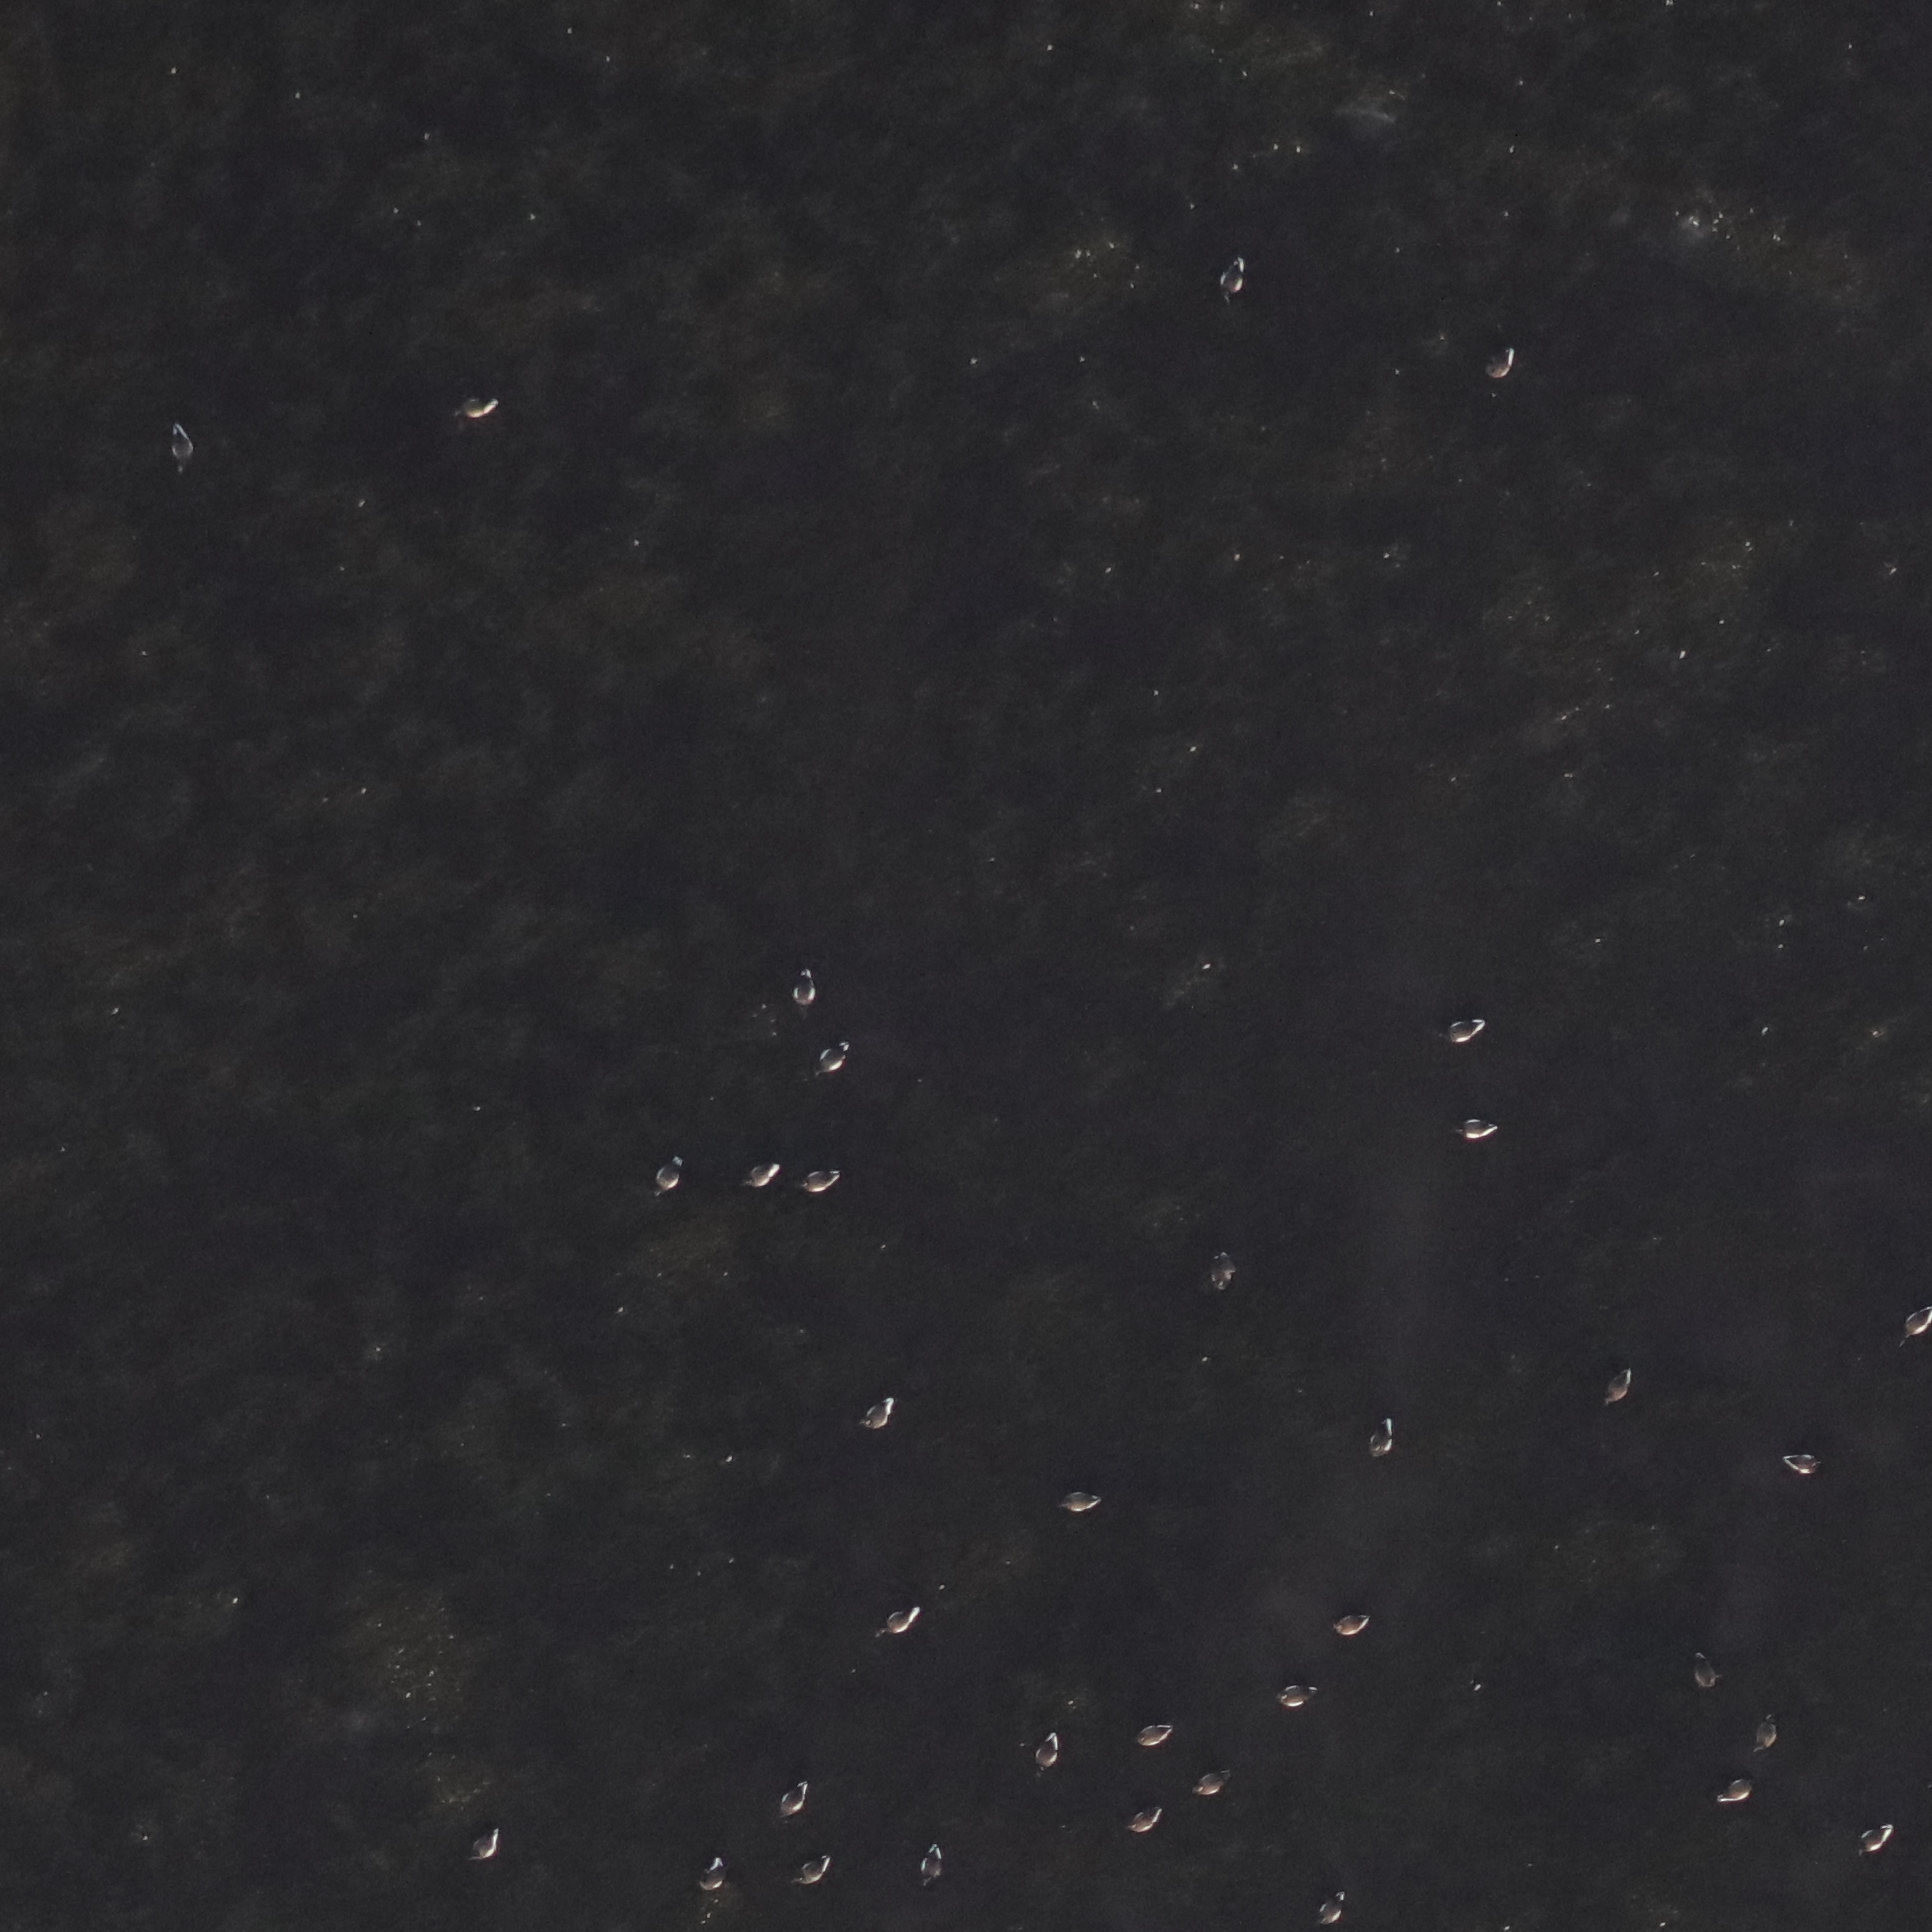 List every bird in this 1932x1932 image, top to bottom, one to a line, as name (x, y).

brant (1231, 282)
brant (1499, 364)
brant (478, 409)
brant (182, 448)
brant (806, 991)
brant (1462, 1030)
brant (831, 1058)
brant (1474, 1128)
brant (760, 1172)
brant (669, 1176)
brant (820, 1180)
brant (1220, 1270)
brant (1919, 1323)
brant (1616, 1386)
brant (880, 1415)
brant (1379, 1438)
brant (1804, 1464)
brant (1078, 1500)
brant (898, 1622)
brant (1349, 1623)
brant (1704, 1672)
brant (1296, 1695)
brant (1765, 1735)
brant (1152, 1736)
brant (1046, 1754)
brant (1211, 1784)
brant (1735, 1789)
brant (793, 1800)
brant (1145, 1819)
brant (1874, 1839)
brant (484, 1844)
brant (931, 1866)
brant (809, 1870)
brant (713, 1876)
brant (1329, 1911)